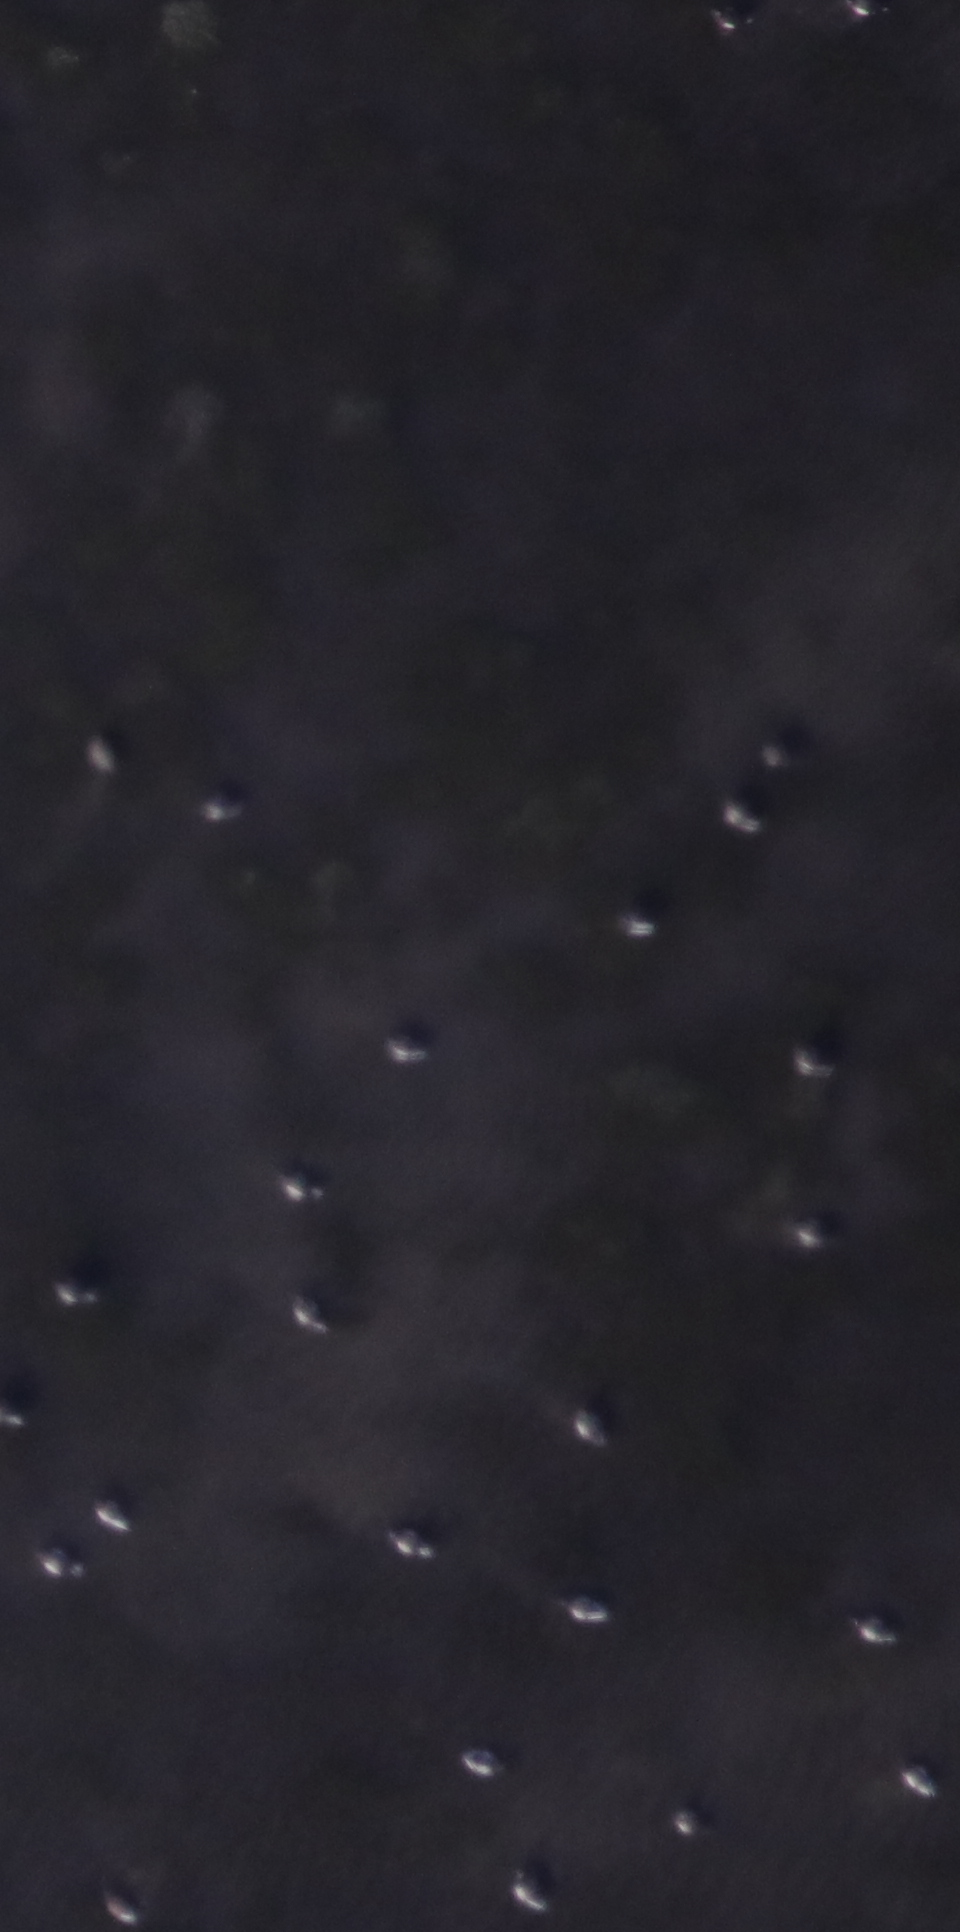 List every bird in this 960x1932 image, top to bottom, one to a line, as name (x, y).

brant (98, 747)
brant (771, 753)
brant (212, 808)
brant (736, 815)
brant (639, 928)
brant (401, 1055)
brant (812, 1064)
brant (300, 1186)
brant (808, 1232)
brant (72, 1295)
brant (313, 1312)
brant (594, 1431)
brant (112, 1508)
brant (410, 1541)
brant (64, 1564)
brant (588, 1607)
brant (874, 1627)
brant (480, 1759)
brant (921, 1779)
brant (685, 1823)
brant (531, 1891)
brant (119, 1909)